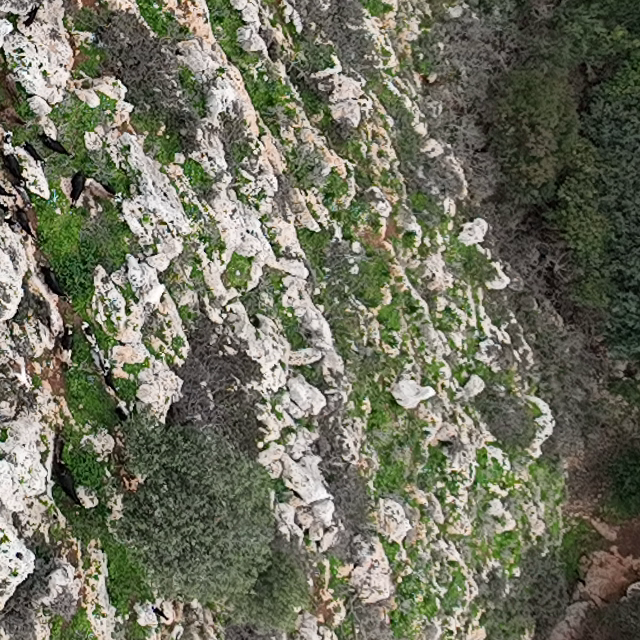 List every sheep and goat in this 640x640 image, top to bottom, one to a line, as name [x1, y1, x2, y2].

goat [20, 7, 38, 28]
goat [0, 42, 7, 65]
goat [0, 81, 20, 104]
goat [0, 105, 27, 126]
goat [2, 131, 16, 152]
goat [37, 133, 78, 159]
goat [22, 143, 44, 162]
goat [2, 155, 29, 183]
goat [67, 170, 85, 210]
goat [86, 176, 123, 202]
goat [0, 178, 16, 196]
goat [13, 205, 34, 239]
goat [37, 266, 73, 304]
goat [81, 322, 100, 352]
goat [59, 325, 73, 371]
goat [89, 343, 105, 375]
goat [103, 358, 120, 396]
goat [113, 397, 131, 421]
goat [129, 400, 137, 417]
goat [54, 428, 65, 467]
goat [110, 435, 128, 463]
goat [116, 460, 140, 489]
goat [53, 462, 85, 510]
goat [153, 605, 169, 620]
goat [169, 624, 183, 639]